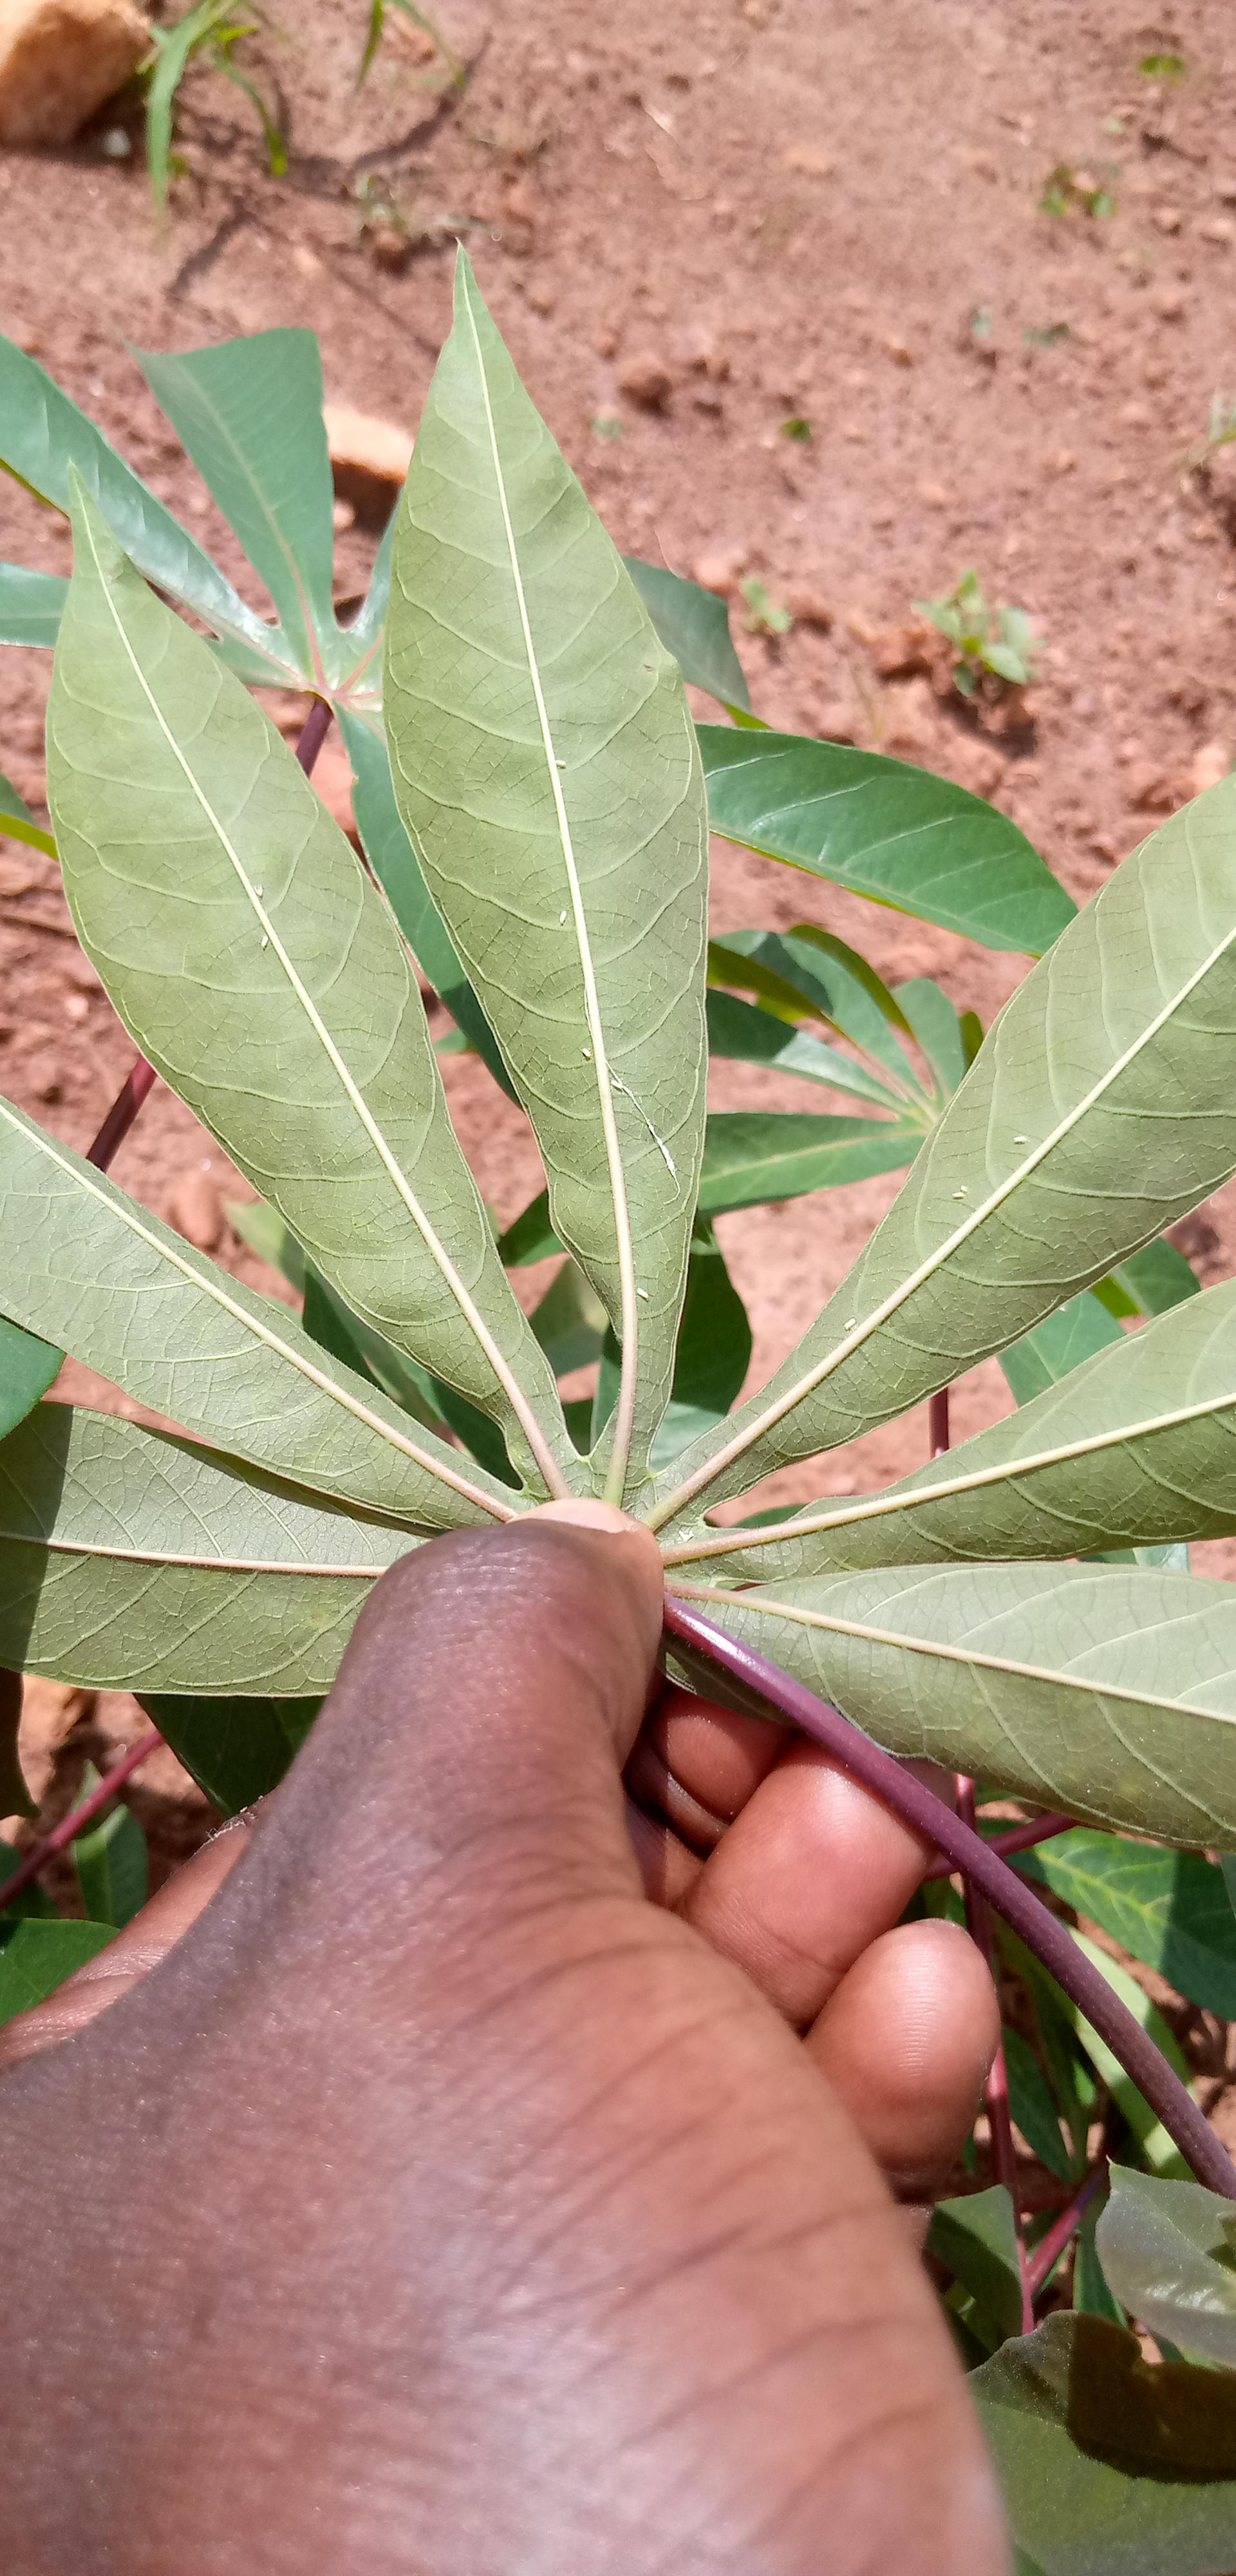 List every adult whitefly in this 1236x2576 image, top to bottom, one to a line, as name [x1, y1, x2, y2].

whitefly [554, 759, 568, 769]
whitefly [252, 884, 263, 899]
whitefly [557, 909, 569, 926]
whitefly [261, 933, 269, 951]
whitefly [580, 1046, 592, 1059]
whitefly [609, 1078, 623, 1090]
whitefly [1011, 1133, 1028, 1146]
whitefly [959, 1184, 967, 1193]
whitefly [951, 1191, 964, 1198]
whitefly [635, 1286, 650, 1301]
whitefly [1058, 1305, 1067, 1313]
whitefly [843, 1316, 859, 1332]
whitefly [676, 1528, 695, 1542]